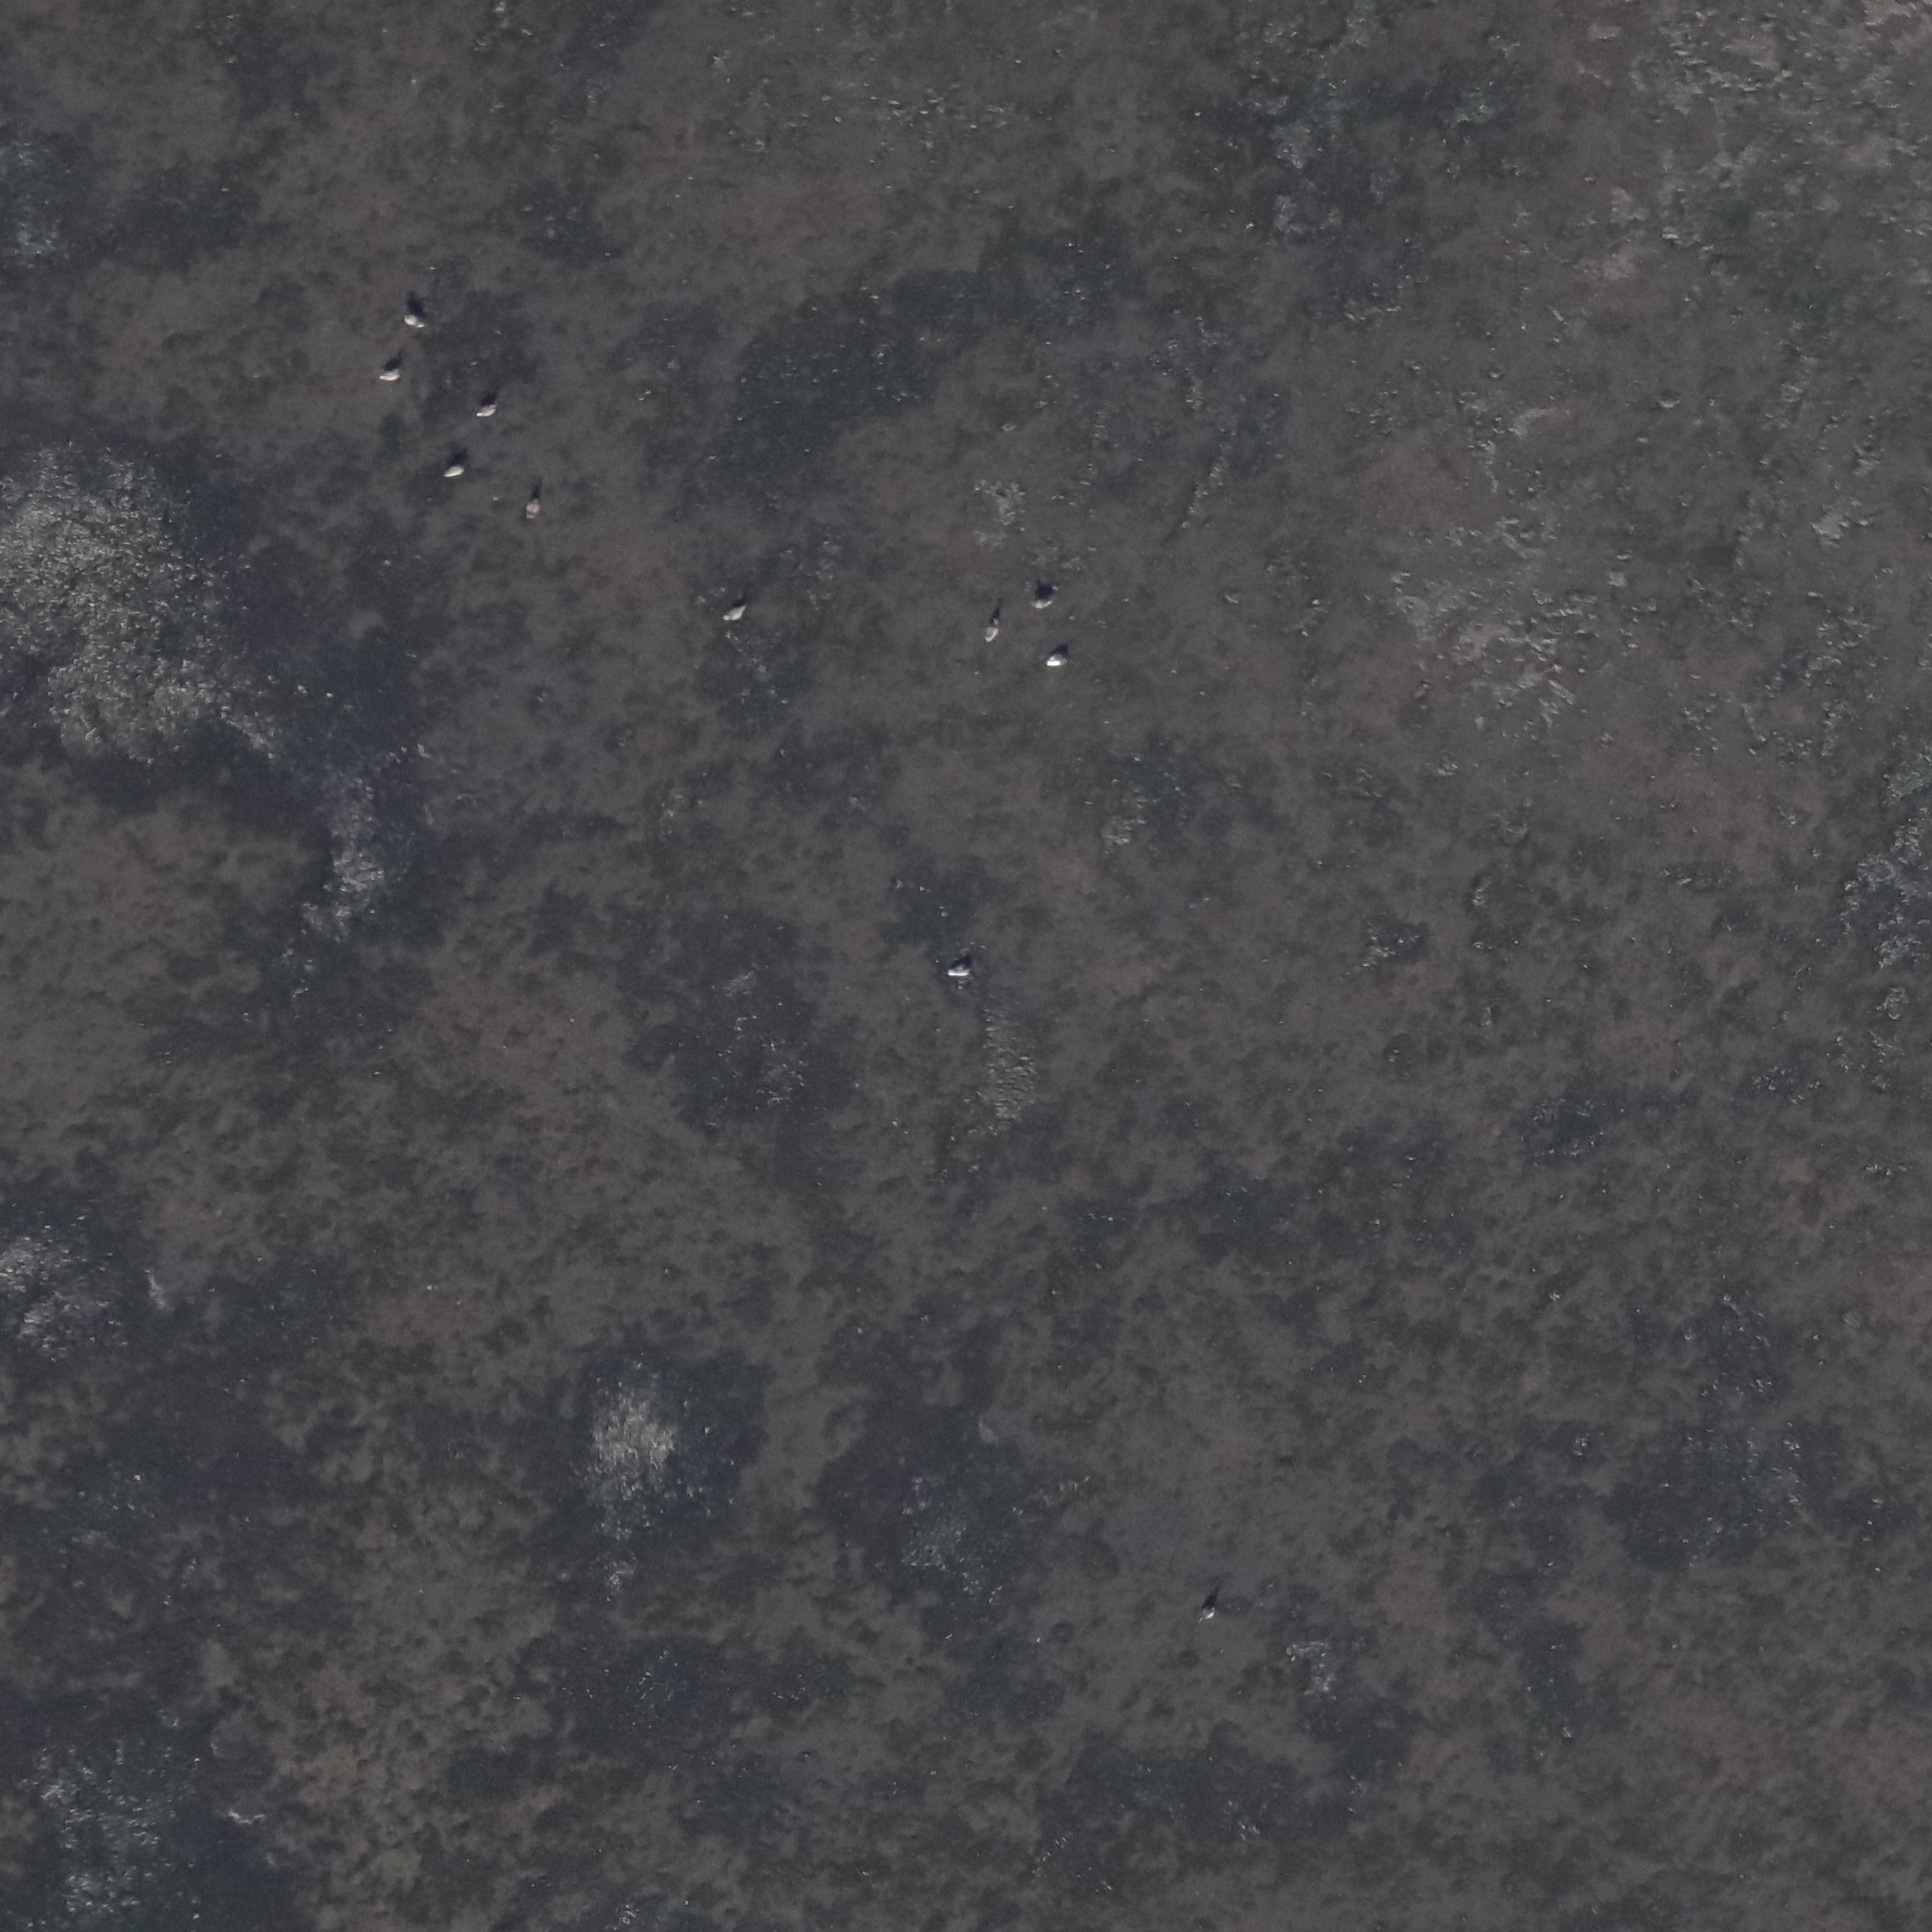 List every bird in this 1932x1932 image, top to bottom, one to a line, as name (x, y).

brant (414, 321)
brant (391, 377)
brant (485, 410)
brant (453, 471)
brant (534, 508)
brant (1040, 602)
brant (736, 613)
brant (990, 630)
brant (1057, 661)
brant (960, 970)
brant (1207, 1612)